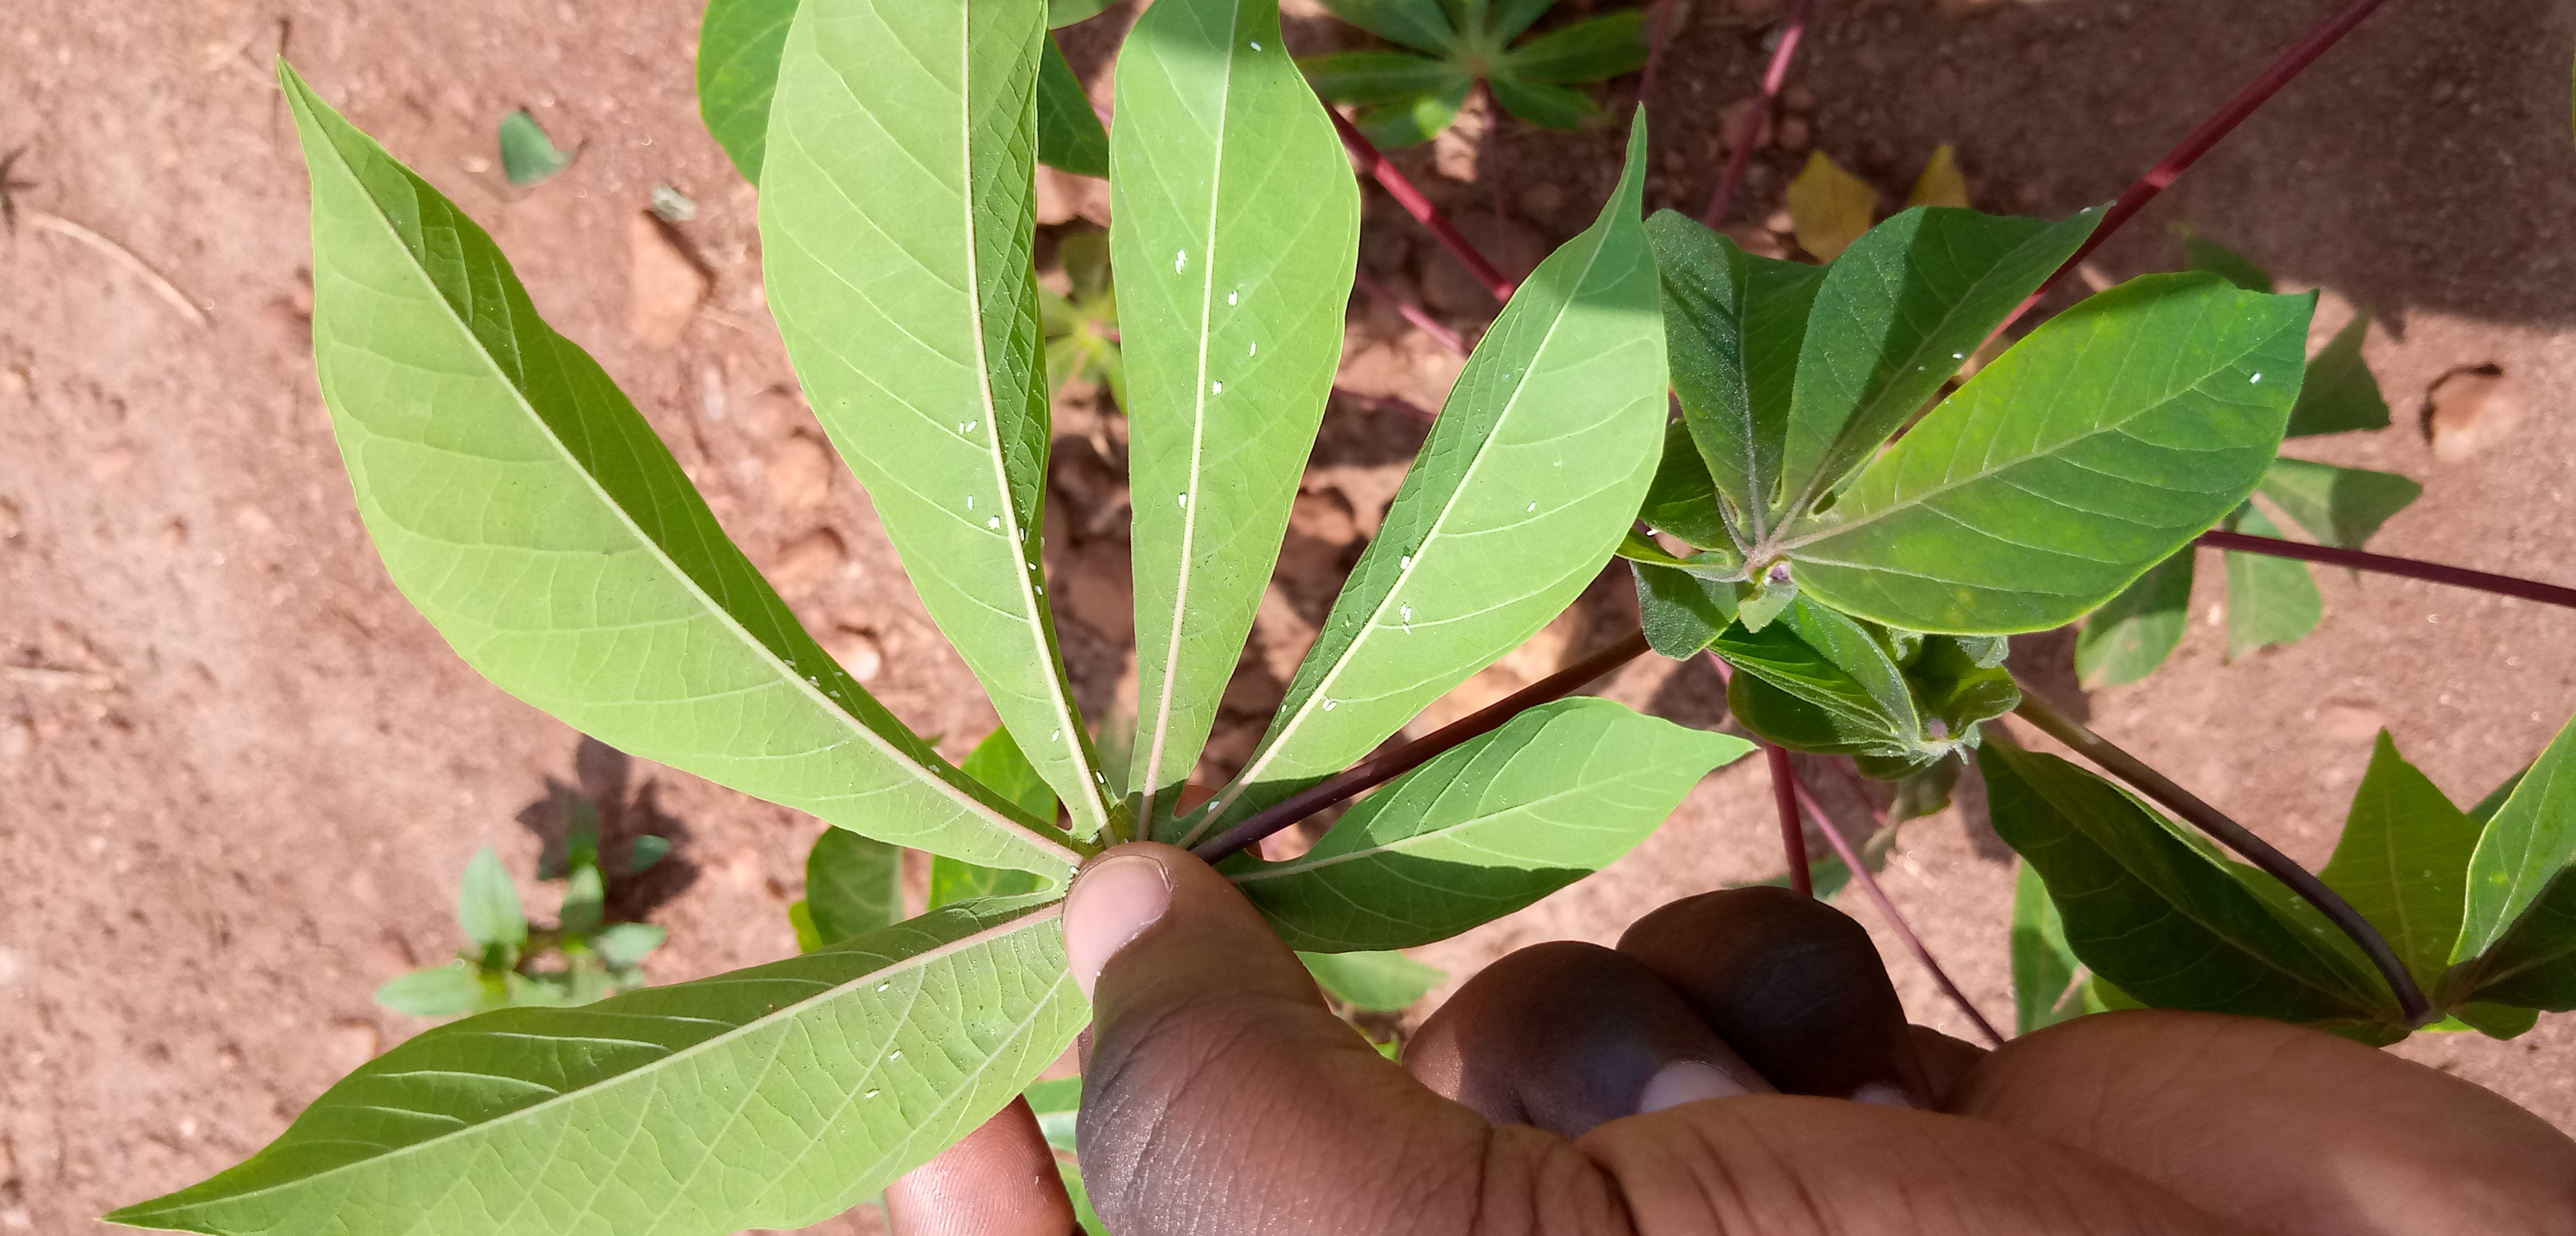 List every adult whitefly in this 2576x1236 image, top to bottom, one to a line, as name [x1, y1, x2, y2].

whitefly [1240, 35, 1273, 66]
whitefly [1159, 239, 1200, 279]
whitefly [1218, 281, 1255, 320]
whitefly [1217, 283, 1242, 326]
whitefly [1233, 331, 1279, 368]
whitefly [1192, 368, 1229, 406]
whitefly [1204, 373, 1238, 406]
whitefly [952, 415, 974, 447]
whitefly [966, 416, 985, 435]
whitefly [1168, 480, 1200, 521]
whitefly [1524, 487, 1540, 530]
whitefly [965, 492, 983, 516]
whitefly [980, 507, 1003, 540]
whitefly [985, 510, 1010, 539]
whitefly [1014, 521, 1031, 545]
whitefly [1034, 528, 1052, 553]
whitefly [1385, 530, 1421, 570]
whitefly [1384, 545, 1421, 576]
whitefly [1025, 558, 1040, 576]
whitefly [1023, 579, 1047, 603]
whitefly [1399, 597, 1420, 626]
whitefly [1394, 601, 1419, 626]
whitefly [1398, 619, 1417, 642]
whitefly [781, 650, 802, 674]
whitefly [833, 659, 848, 681]
whitefly [804, 669, 823, 698]
whitefly [826, 684, 841, 707]
whitefly [1318, 693, 1339, 715]
whitefly [1319, 696, 1343, 720]
whitefly [1273, 701, 1296, 720]
whitefly [1047, 724, 1066, 744]
whitefly [922, 752, 952, 782]
whitefly [1087, 769, 1115, 789]
whitefly [1202, 797, 1224, 814]
whitefly [1066, 857, 1084, 878]
whitefly [878, 979, 898, 997]
whitefly [888, 1042, 917, 1066]
whitefly [860, 1084, 895, 1107]